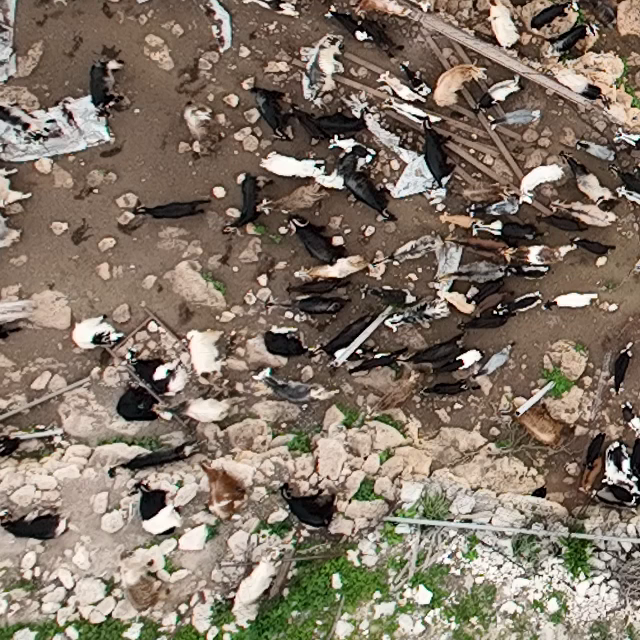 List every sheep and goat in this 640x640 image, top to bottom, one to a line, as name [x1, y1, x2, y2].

goat [241, 0, 299, 17]
goat [353, 0, 411, 15]
goat [384, 0, 432, 13]
goat [477, 0, 520, 47]
goat [576, 0, 617, 28]
goat [530, 1, 578, 31]
goat [324, 4, 373, 42]
goat [358, 18, 396, 49]
goat [543, 22, 599, 57]
goat [307, 33, 344, 105]
goat [90, 59, 124, 119]
goat [400, 60, 431, 96]
goat [433, 64, 487, 108]
goat [556, 66, 612, 111]
goat [298, 69, 313, 100]
goat [376, 70, 426, 102]
goat [473, 73, 520, 116]
goat [250, 88, 293, 142]
goat [382, 97, 427, 123]
goat [0, 102, 43, 142]
goat [290, 102, 327, 138]
goat [182, 103, 212, 153]
goat [485, 109, 541, 130]
goat [308, 113, 371, 135]
goat [421, 116, 456, 187]
goat [614, 127, 639, 156]
goat [328, 135, 376, 162]
goat [575, 140, 615, 162]
goat [314, 146, 369, 189]
goat [259, 151, 326, 177]
goat [559, 151, 617, 201]
goat [633, 162, 639, 193]
goat [517, 164, 564, 203]
goat [608, 164, 639, 203]
goat [0, 167, 32, 207]
goat [344, 172, 398, 220]
goat [221, 174, 259, 234]
goat [255, 182, 327, 215]
goat [617, 185, 639, 208]
goat [467, 196, 519, 218]
goat [135, 198, 210, 220]
goat [550, 199, 618, 227]
goat [0, 212, 21, 246]
goat [438, 212, 473, 228]
goat [535, 212, 587, 231]
goat [286, 216, 339, 266]
goat [472, 219, 546, 239]
goat [374, 232, 444, 269]
goat [444, 233, 510, 261]
goat [570, 235, 616, 256]
goat [497, 244, 575, 264]
goat [433, 245, 463, 290]
goat [294, 255, 367, 280]
goat [433, 261, 504, 282]
goat [506, 264, 550, 280]
goat [285, 277, 349, 293]
goat [474, 279, 502, 303]
goat [466, 281, 489, 304]
goat [360, 284, 416, 303]
goat [436, 290, 473, 316]
goat [493, 290, 544, 316]
goat [473, 291, 507, 318]
goat [542, 293, 598, 312]
goat [266, 295, 350, 315]
goat [382, 298, 449, 332]
goat [0, 300, 37, 324]
goat [456, 309, 510, 333]
goat [72, 313, 124, 349]
goat [308, 315, 372, 359]
goat [265, 324, 309, 357]
goat [186, 329, 226, 386]
goat [409, 331, 465, 365]
goat [609, 341, 633, 396]
goat [473, 344, 513, 377]
goat [348, 347, 407, 375]
goat [432, 348, 483, 373]
goat [153, 358, 181, 378]
goat [135, 359, 190, 396]
goat [251, 366, 319, 403]
goat [422, 380, 469, 395]
goat [116, 387, 159, 421]
goat [151, 398, 230, 421]
goat [620, 402, 639, 438]
goat [517, 403, 563, 446]
goat [584, 432, 606, 470]
goat [0, 434, 19, 456]
goat [632, 436, 639, 478]
goat [107, 439, 199, 477]
goat [604, 440, 639, 496]
goat [578, 454, 603, 494]
goat [198, 459, 246, 517]
goat [601, 477, 636, 507]
goat [134, 482, 183, 536]
goat [279, 482, 337, 527]
goat [590, 491, 637, 512]
goat [0, 509, 68, 538]